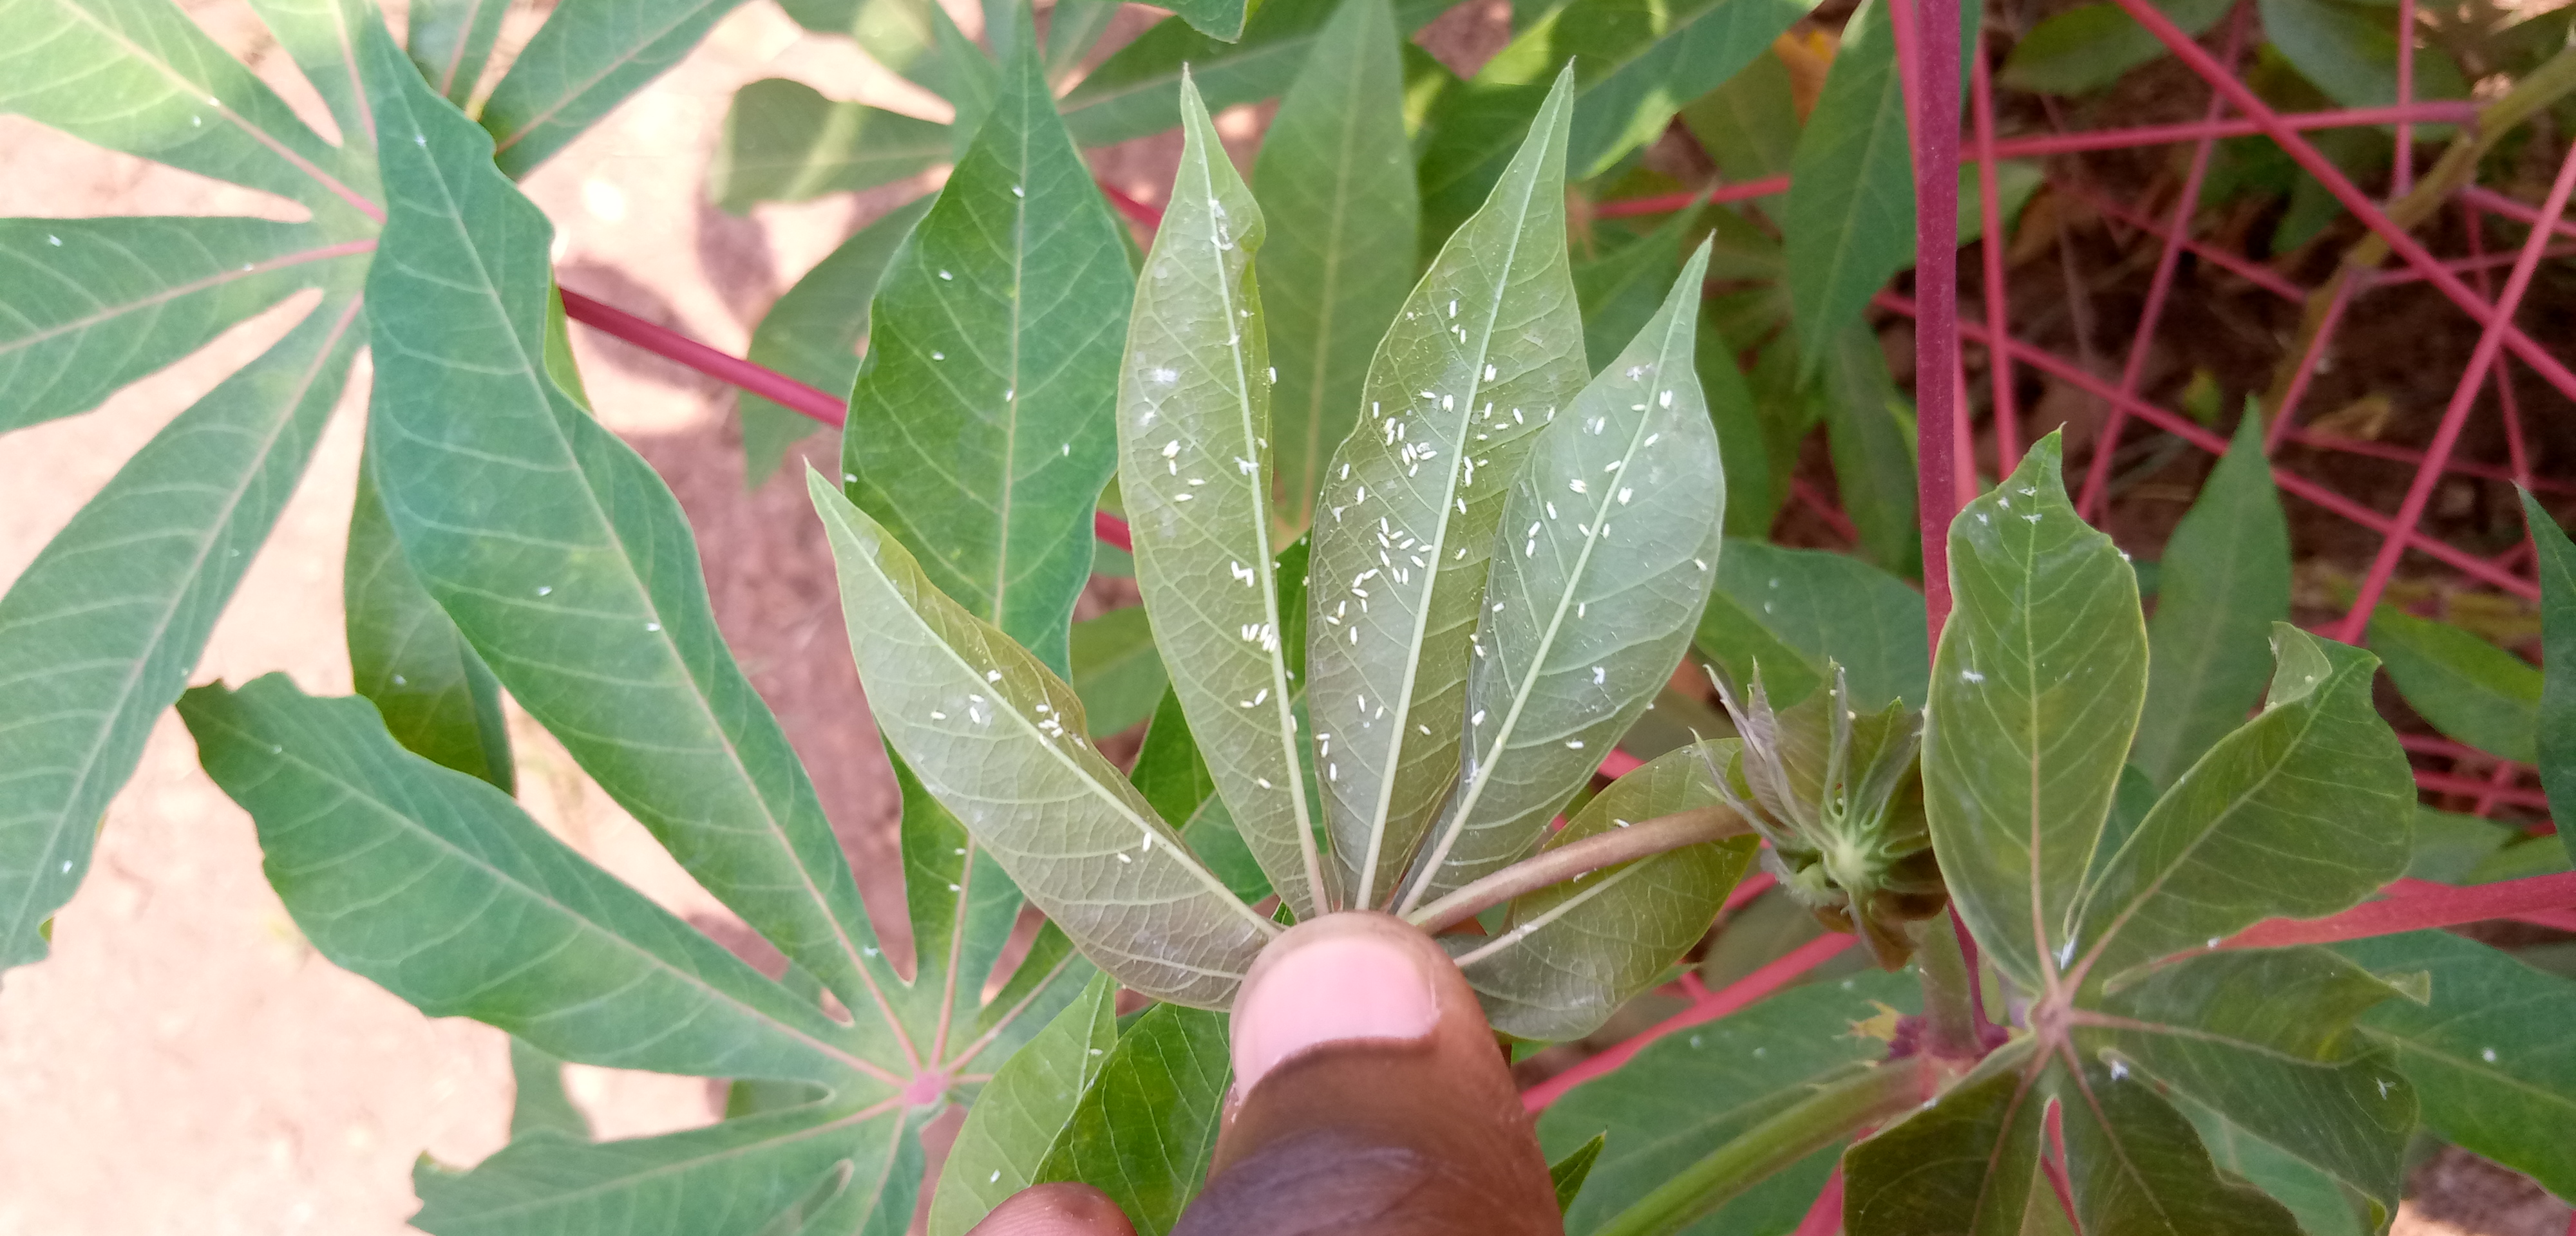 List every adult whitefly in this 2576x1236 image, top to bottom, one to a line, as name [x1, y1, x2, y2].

whitefly [190, 113, 204, 131]
whitefly [413, 133, 429, 148]
whitefly [1008, 183, 1027, 201]
whitefly [44, 232, 65, 248]
whitefly [1209, 234, 1221, 247]
whitefly [936, 268, 956, 284]
whitefly [1446, 297, 1458, 320]
whitefly [1448, 321, 1461, 334]
whitefly [1458, 328, 1469, 346]
whitefly [930, 351, 947, 364]
whitefly [1483, 362, 1491, 384]
whitefly [1267, 364, 1278, 388]
whitefly [1624, 364, 1642, 382]
whitefly [1489, 364, 1499, 384]
whitefly [1665, 386, 1673, 411]
whitefly [1002, 387, 1016, 404]
whitefly [1417, 388, 1436, 401]
whitefly [1658, 388, 1665, 412]
whitefly [1447, 391, 1456, 413]
whitefly [1441, 393, 1448, 413]
whitefly [1370, 400, 1380, 420]
whitefly [1482, 400, 1495, 421]
whitefly [1628, 400, 1647, 413]
whitefly [1544, 404, 1558, 423]
whitefly [1511, 406, 1526, 426]
whitefly [1141, 408, 1159, 423]
whitefly [1592, 413, 1606, 438]
whitefly [1383, 416, 1397, 436]
whitefly [1396, 419, 1405, 444]
whitefly [1495, 421, 1509, 433]
whitefly [1387, 429, 1396, 447]
whitefly [1641, 429, 1662, 450]
whitefly [1473, 430, 1489, 443]
whitefly [1256, 436, 1271, 454]
whitefly [1161, 438, 1179, 457]
whitefly [1417, 438, 1431, 454]
whitefly [1406, 440, 1418, 462]
whitefly [1061, 442, 1073, 458]
whitefly [1170, 444, 1182, 458]
whitefly [1400, 444, 1412, 465]
whitefly [1419, 448, 1439, 462]
whitefly [1462, 454, 1477, 473]
whitefly [1231, 454, 1261, 477]
whitefly [1602, 456, 1624, 475]
whitefly [1477, 457, 1491, 470]
whitefly [1166, 458, 1180, 479]
whitefly [1408, 461, 1420, 478]
whitefly [1340, 462, 1349, 483]
whitefly [1463, 468, 1475, 489]
whitefly [843, 471, 860, 485]
whitefly [1184, 477, 1207, 489]
whitefly [1569, 477, 1586, 487]
whitefly [1354, 484, 1367, 505]
whitefly [1567, 484, 1585, 494]
whitefly [2016, 484, 2039, 500]
whitefly [1615, 485, 1636, 506]
whitefly [1173, 491, 1195, 503]
whitefly [1994, 492, 2013, 513]
whitefly [1455, 495, 1469, 516]
whitefly [1543, 498, 1558, 521]
whitefly [1971, 509, 1991, 526]
whitefly [2021, 511, 2043, 525]
whitefly [1379, 515, 1392, 536]
whitefly [1525, 518, 1542, 538]
whitefly [1575, 521, 1592, 538]
whitefly [1600, 521, 1612, 539]
whitefly [1390, 529, 1405, 541]
whitefly [1376, 530, 1392, 548]
whitefly [1399, 537, 1416, 552]
whitefly [1522, 538, 1537, 561]
whitefly [1416, 544, 1434, 554]
whitefly [1452, 547, 1471, 562]
whitefly [1378, 548, 1391, 567]
whitefly [2115, 551, 2131, 564]
whitefly [1409, 553, 1426, 570]
whitefly [1694, 556, 1709, 573]
whitefly [1230, 559, 1238, 581]
whitefly [1402, 563, 1410, 586]
whitefly [1390, 565, 1402, 585]
whitefly [1362, 566, 1380, 581]
whitefly [1244, 566, 1256, 590]
whitefly [1350, 572, 1363, 589]
whitefly [536, 583, 556, 599]
whitefly [1350, 587, 1368, 599]
whitefly [1360, 597, 1369, 614]
whitefly [1336, 597, 1347, 619]
whitefly [1576, 599, 1587, 620]
whitefly [1489, 601, 1506, 614]
whitefly [1323, 613, 1341, 627]
whitefly [644, 619, 663, 635]
whitefly [1239, 621, 1249, 642]
whitefly [1249, 622, 1261, 644]
whitefly [1259, 623, 1271, 644]
whitefly [1347, 623, 1359, 649]
whitefly [1262, 633, 1273, 653]
whitefly [1268, 637, 1279, 655]
whitefly [1472, 642, 1488, 659]
whitefly [1588, 657, 1608, 687]
whitefly [1958, 667, 1985, 686]
whitefly [983, 668, 1004, 686]
whitefly [1283, 668, 1297, 684]
whitefly [1255, 682, 1269, 709]
whitefly [1355, 690, 1367, 715]
whitefly [967, 692, 985, 704]
whitefly [1236, 696, 1255, 712]
whitefly [1033, 702, 1050, 715]
whitefly [1373, 703, 1385, 722]
whitefly [967, 706, 983, 726]
whitefly [1469, 707, 1485, 729]
whitefly [927, 708, 949, 722]
whitefly [1052, 710, 1061, 722]
whitefly [1289, 713, 1300, 736]
whitefly [1044, 719, 1060, 730]
whitefly [1036, 721, 1050, 730]
whitefly [1417, 722, 1434, 738]
whitefly [1050, 726, 1064, 739]
whitefly [1494, 730, 1503, 751]
whitefly [1313, 731, 1332, 741]
whitefly [1564, 738, 1586, 753]
whitefly [1319, 740, 1330, 760]
whitefly [1327, 760, 1338, 785]
whitefly [1255, 775, 1274, 793]
whitefly [1610, 816, 1632, 829]
whitefly [1139, 830, 1155, 853]
whitefly [952, 845, 968, 859]
whitefly [1114, 850, 1133, 866]
whitefly [57, 857, 77, 876]
whitefly [946, 881, 962, 894]
whitefly [2057, 933, 2074, 970]
whitefly [2205, 935, 2224, 950]
whitefly [1087, 1044, 1107, 1058]
whitefly [2478, 1044, 2498, 1067]
whitefly [2105, 1057, 2132, 1083]
whitefly [987, 1166, 1005, 1185]